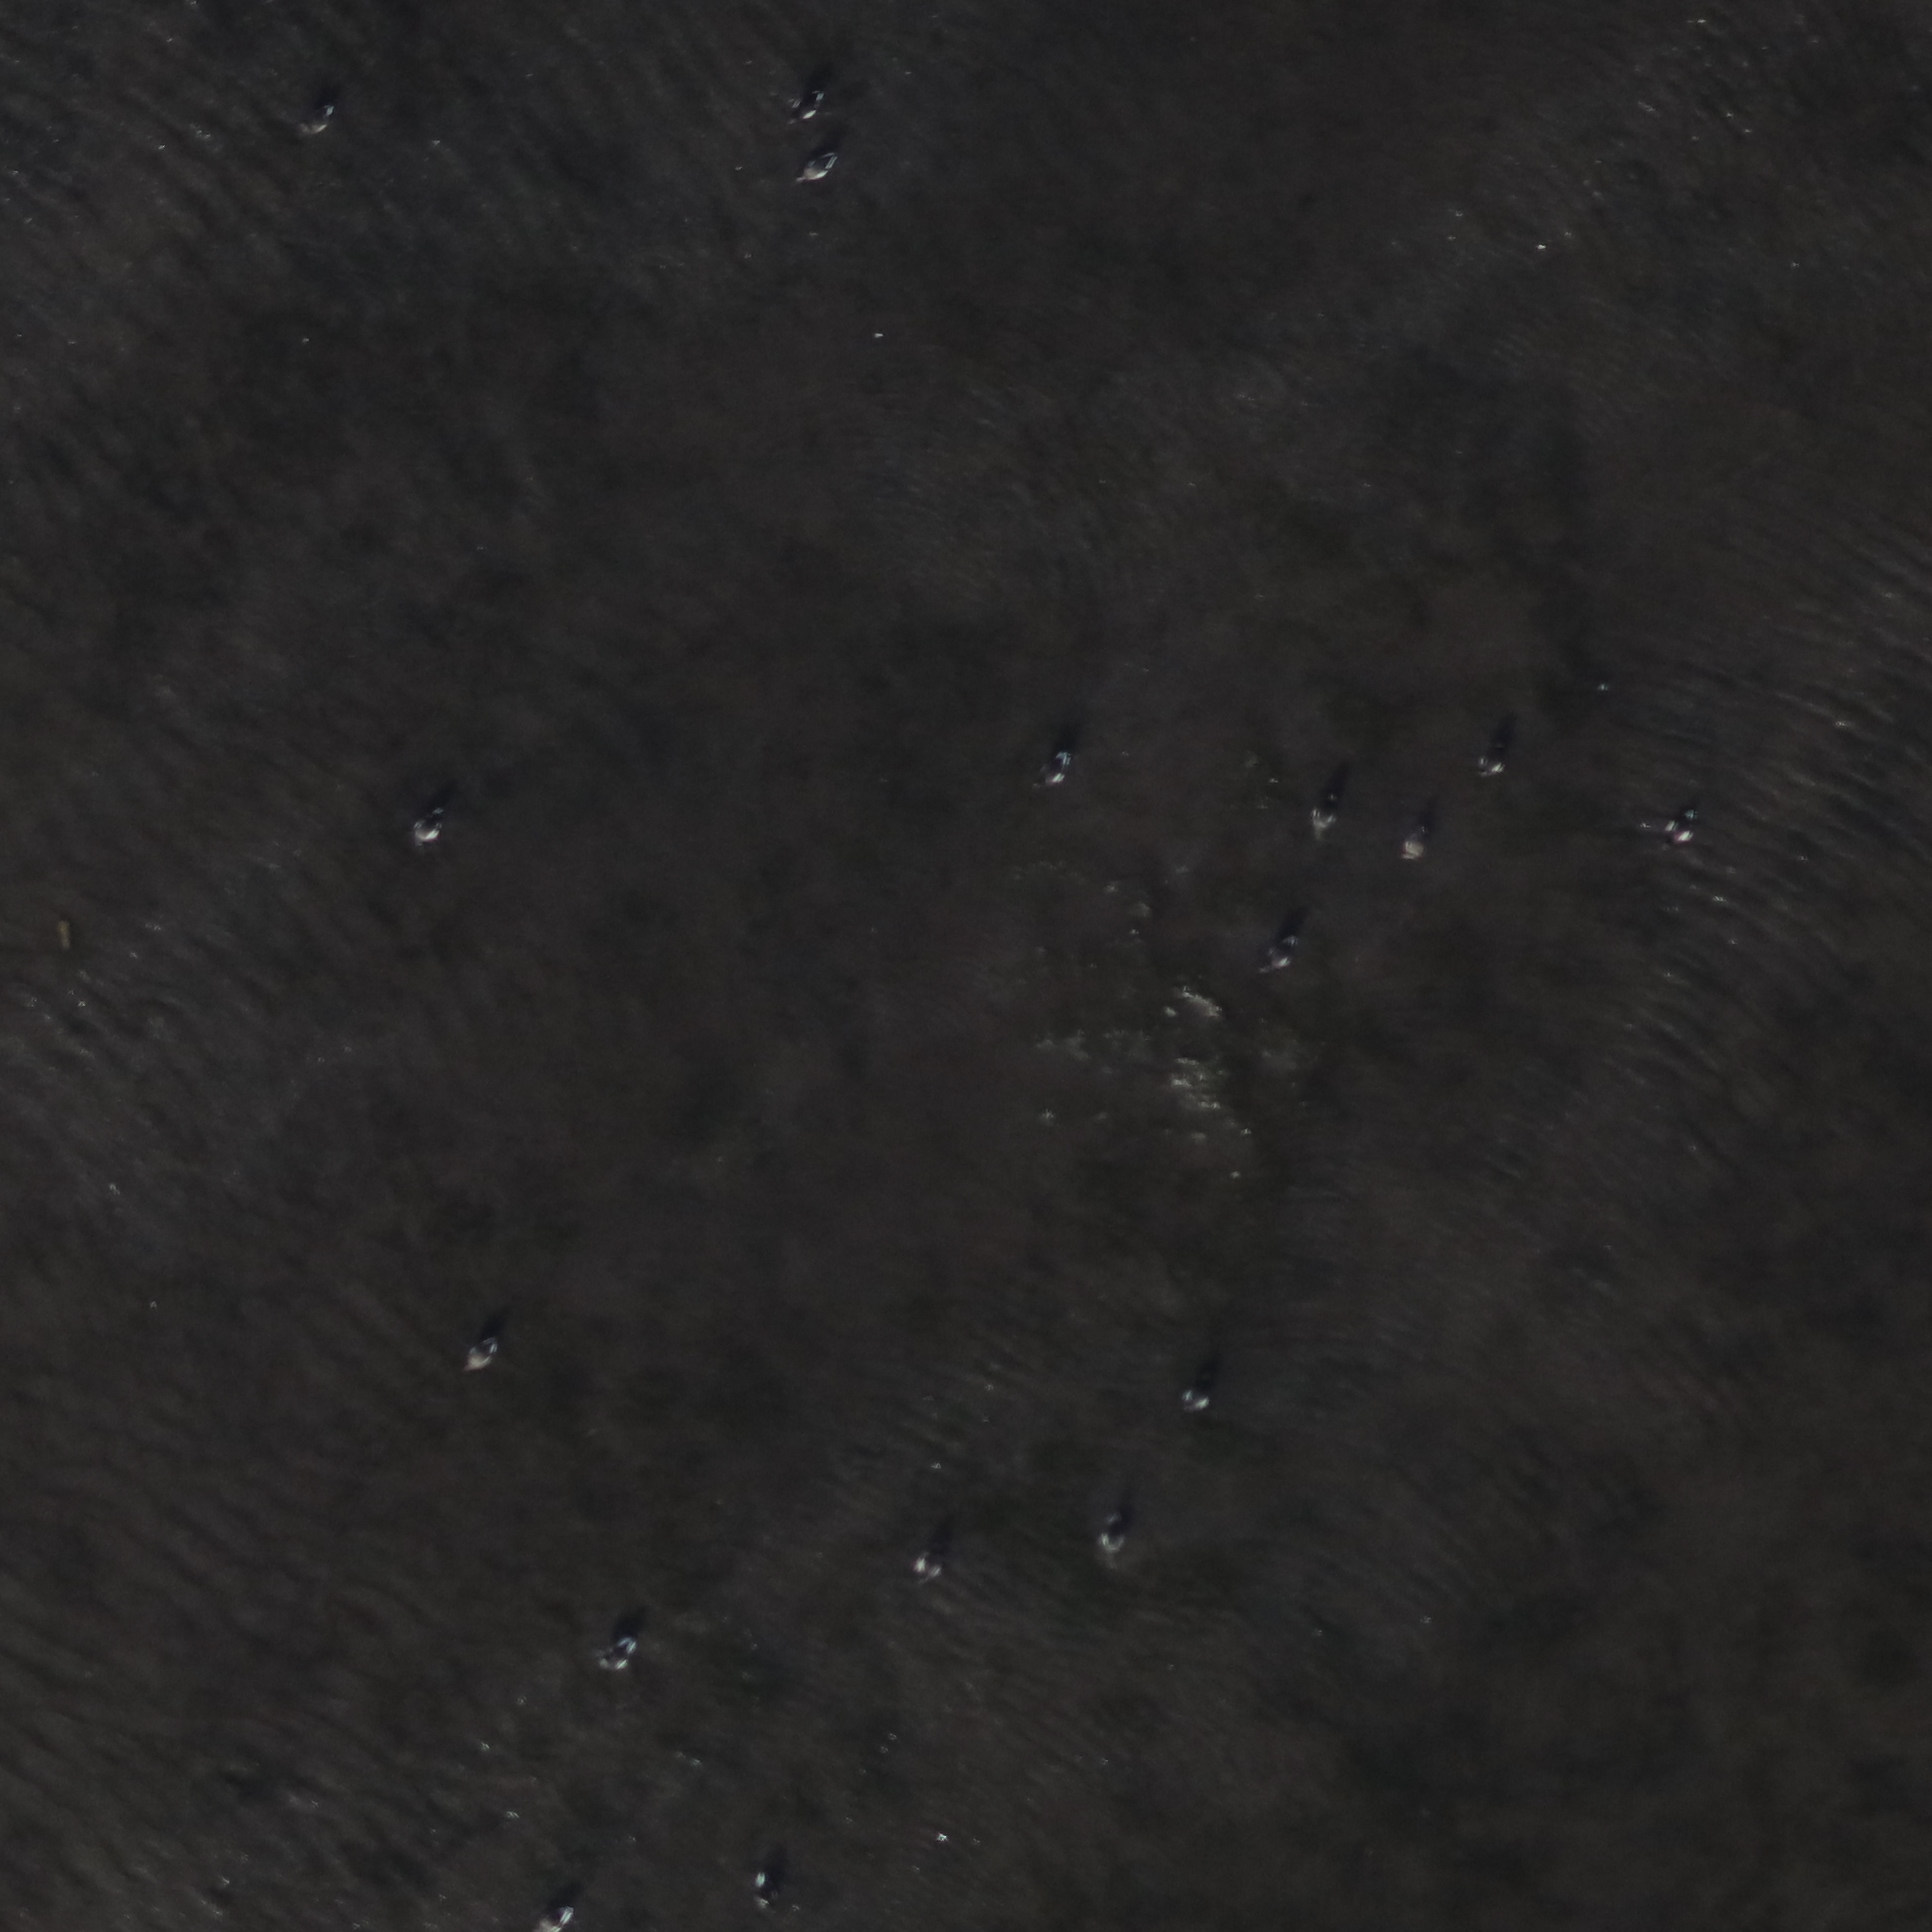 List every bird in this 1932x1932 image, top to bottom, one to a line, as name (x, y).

brant (803, 105)
brant (314, 127)
brant (817, 167)
brant (1497, 763)
brant (1053, 767)
brant (1318, 810)
brant (426, 829)
brant (1675, 829)
brant (1412, 847)
brant (1277, 951)
brant (478, 1354)
brant (1203, 1396)
brant (1116, 1534)
brant (930, 1566)
brant (617, 1655)
brant (767, 1888)
brant (549, 1919)